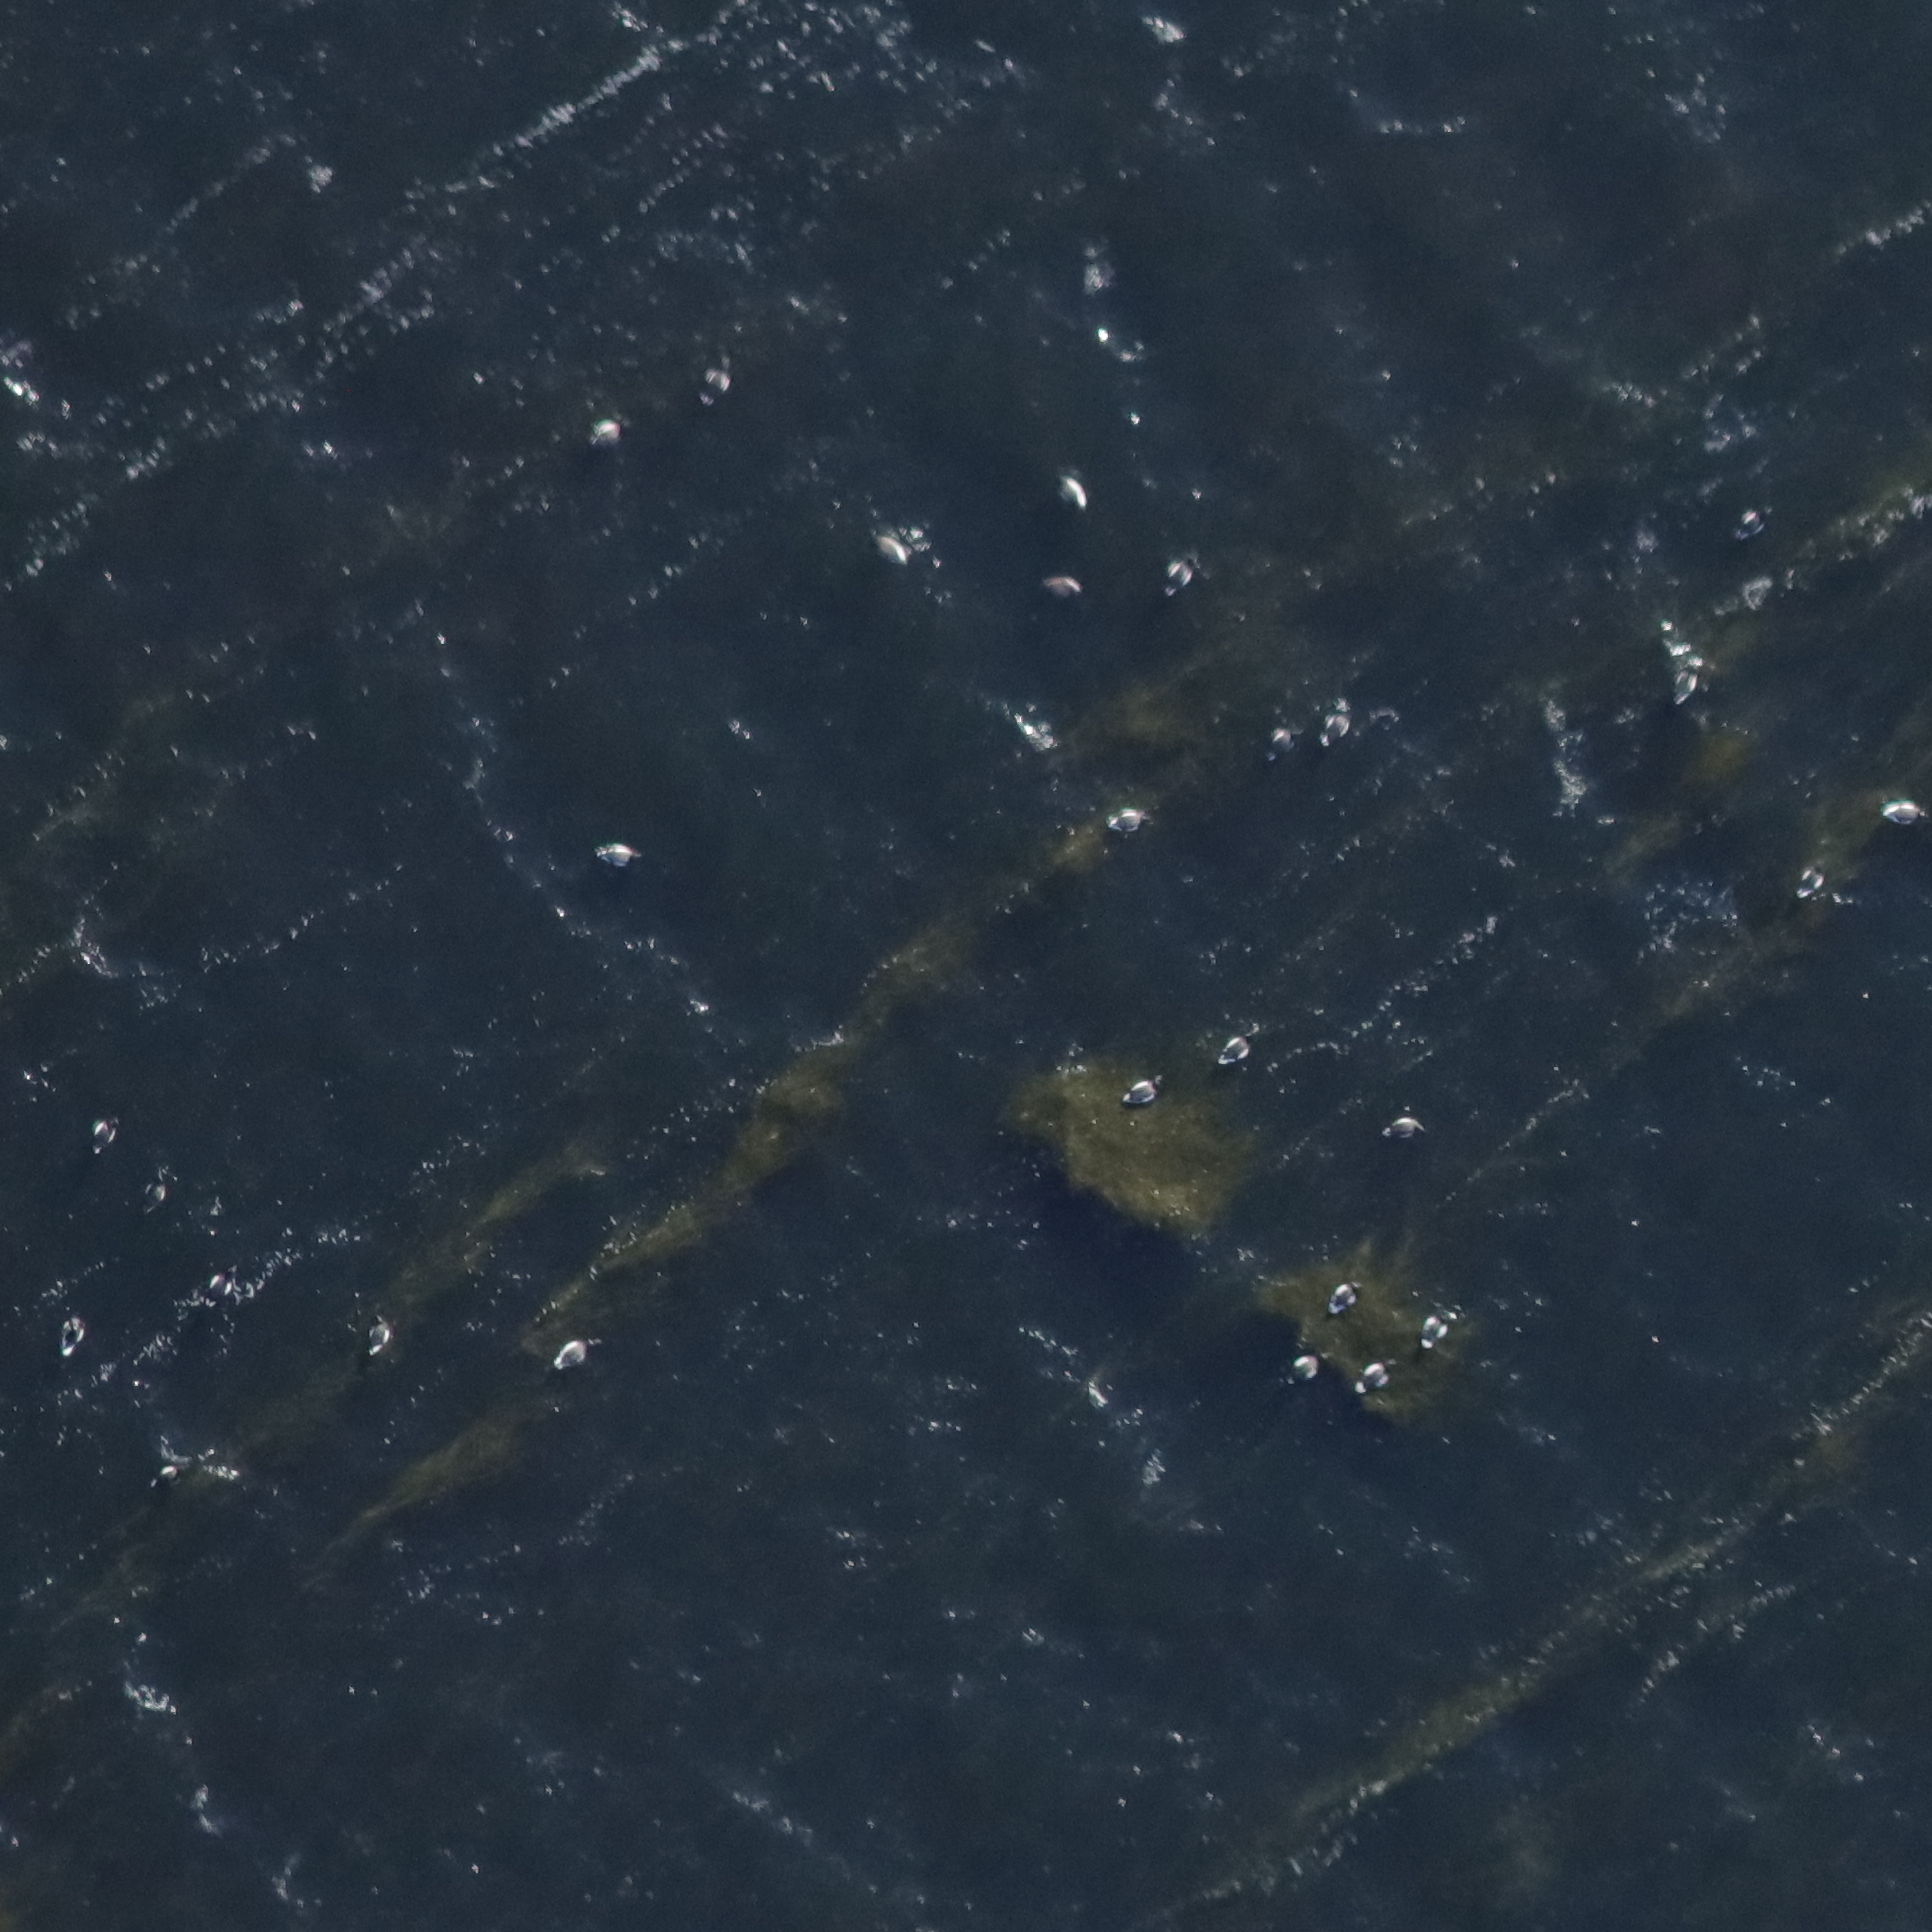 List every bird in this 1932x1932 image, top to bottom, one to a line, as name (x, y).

brant (712, 384)
brant (604, 438)
brant (1077, 491)
brant (1754, 525)
brant (889, 549)
brant (1181, 576)
brant (1064, 591)
brant (1683, 681)
brant (1337, 725)
brant (1282, 742)
brant (1903, 813)
brant (1124, 822)
brant (621, 854)
brant (1811, 881)
brant (1235, 1046)
brant (1144, 1091)
brant (1402, 1128)
brant (105, 1139)
brant (158, 1196)
brant (218, 1290)
brant (1344, 1298)
brant (1429, 1330)
brant (380, 1334)
brant (71, 1335)
brant (573, 1356)
brant (1305, 1369)
brant (1374, 1379)
brant (166, 1473)